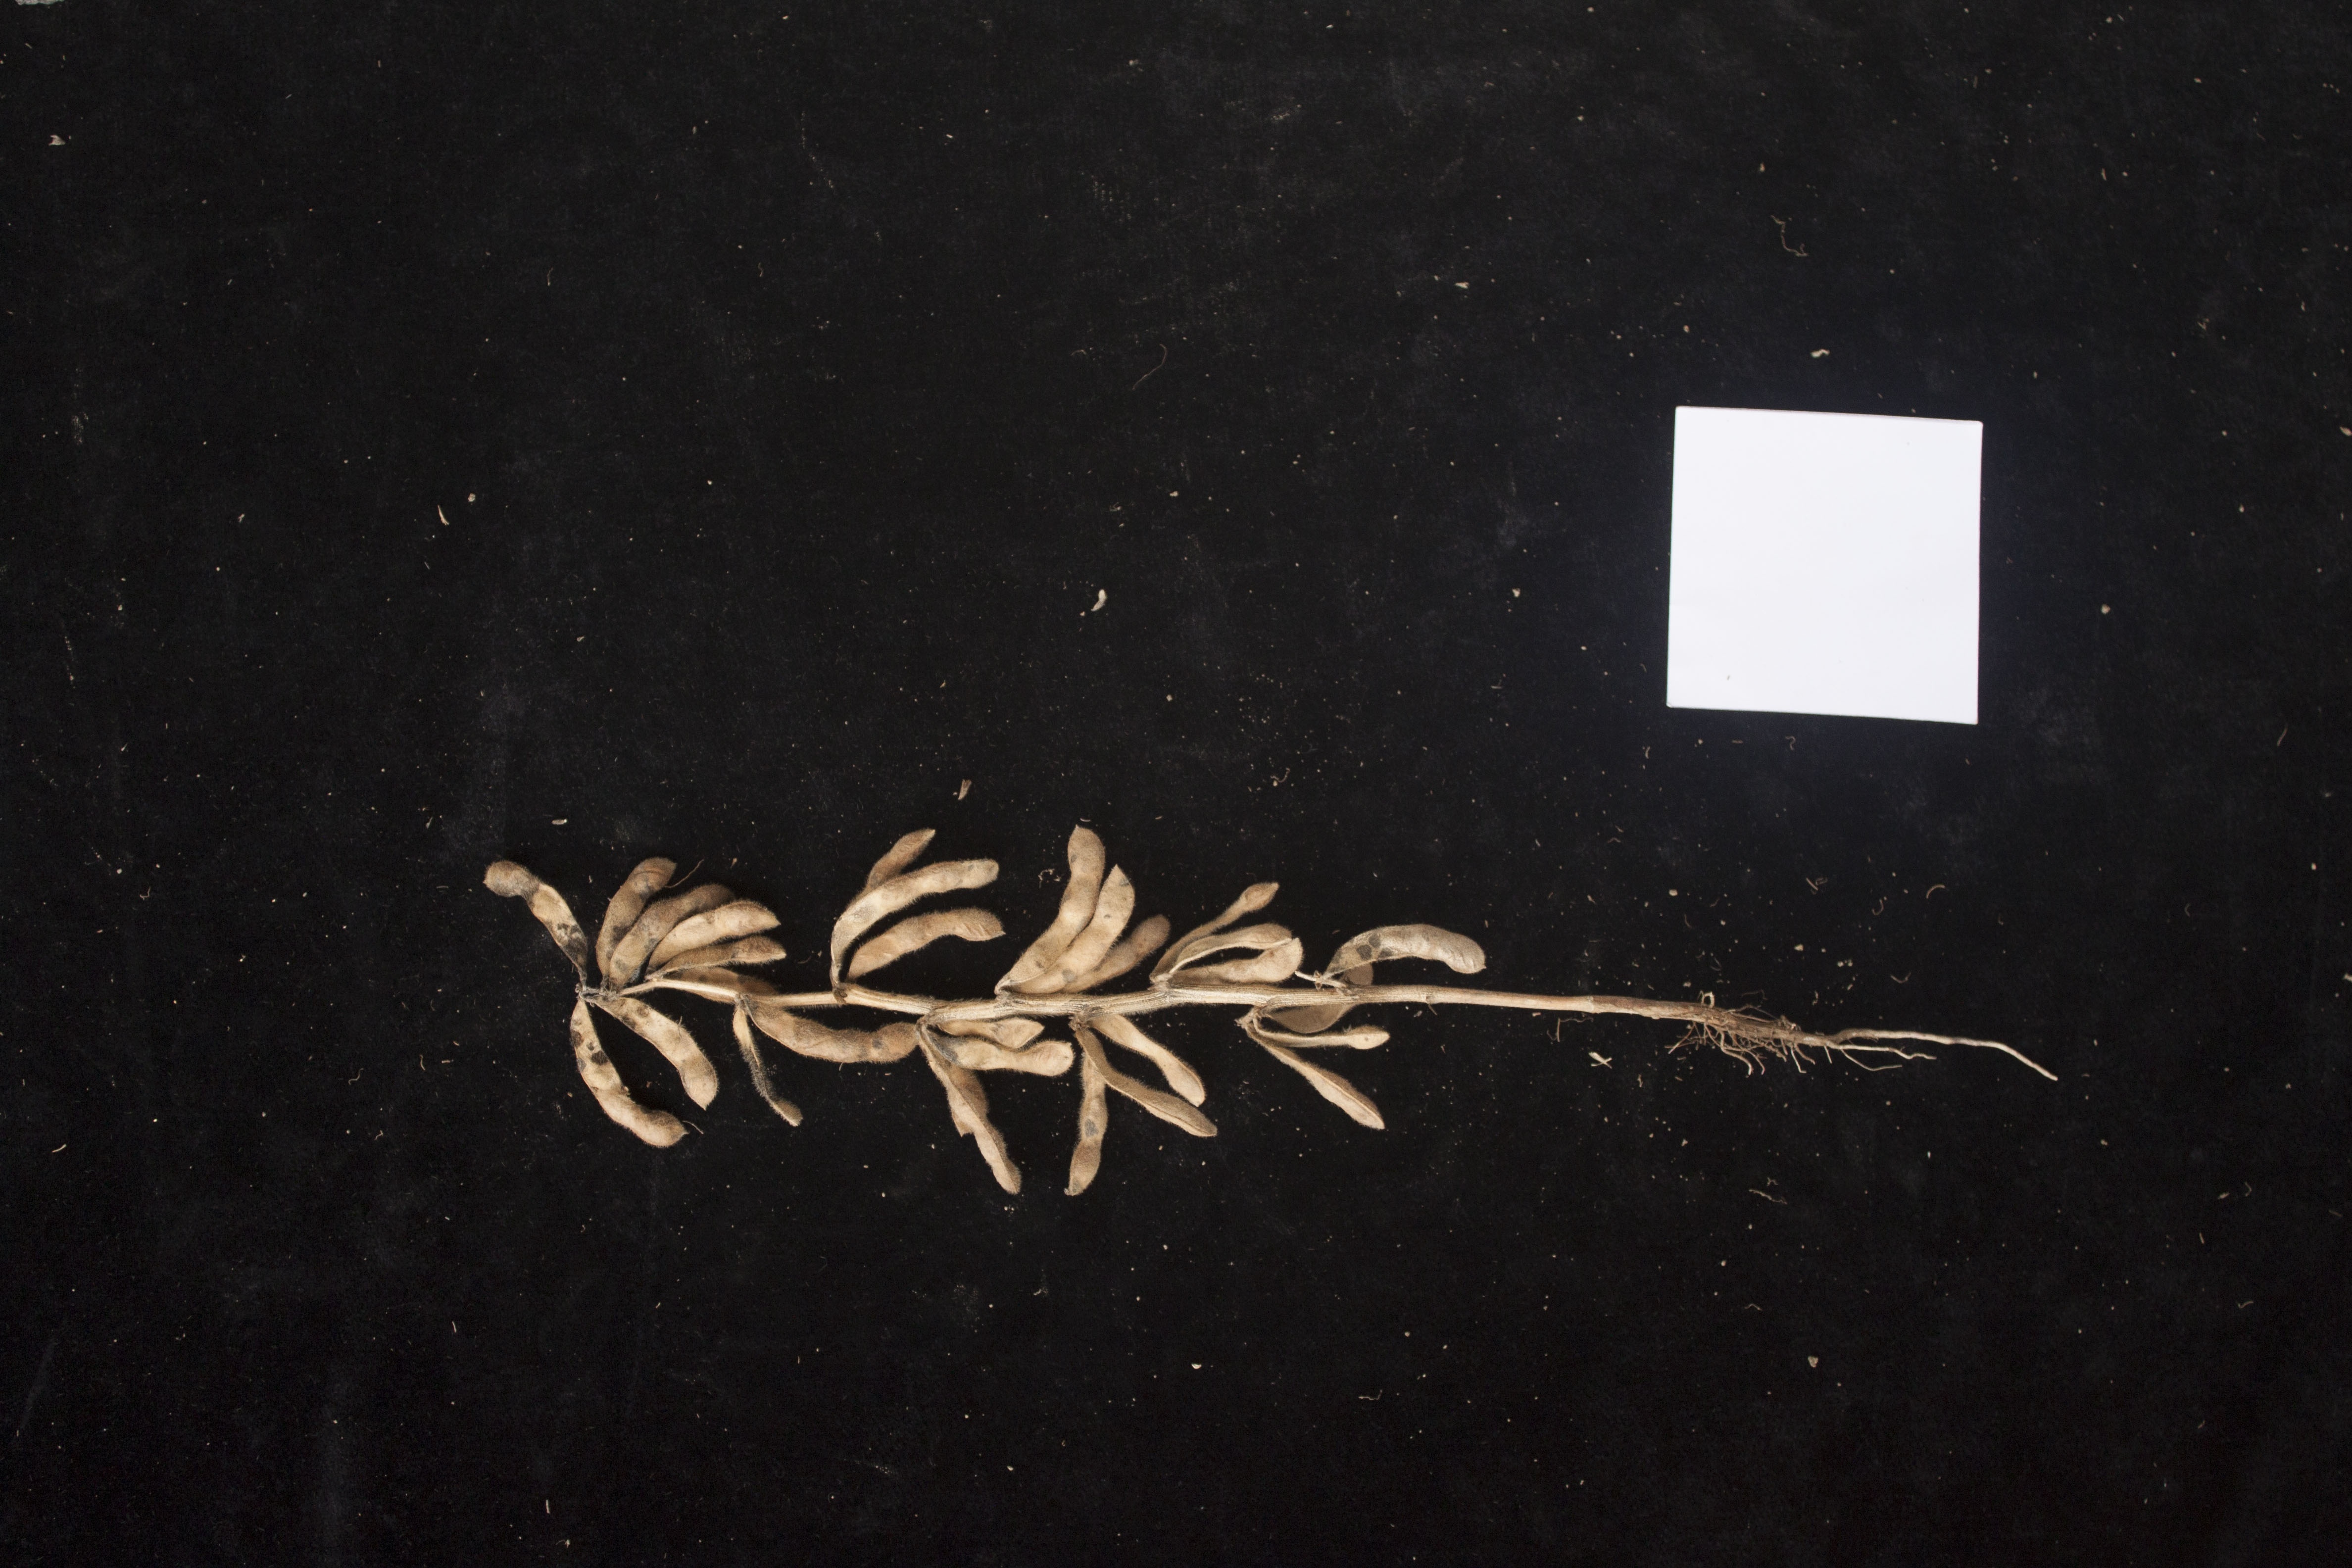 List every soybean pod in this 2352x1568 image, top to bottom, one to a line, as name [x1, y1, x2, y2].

soybean pod [1000, 826, 1104, 991]
soybean pod [863, 831, 933, 893]
soybean pod [830, 860, 1000, 990]
soybean pod [593, 860, 675, 978]
soybean pod [485, 862, 589, 987]
soybean pod [1018, 867, 1135, 997]
soybean pod [1156, 884, 1277, 973]
soybean pod [609, 887, 734, 994]
soybean pod [649, 902, 780, 970]
soybean pod [848, 912, 1003, 982]
soybean pod [1069, 915, 1170, 991]
soybean pod [1169, 925, 1290, 976]
soybean pod [1322, 926, 1485, 979]
soybean pod [1173, 939, 1301, 984]
soybean pod [647, 940, 784, 977]
soybean pod [740, 989, 922, 1066]
soybean pod [577, 995, 718, 1109]
soybean pod [569, 999, 686, 1147]
soybean pod [1089, 1013, 1207, 1109]
soybean pod [927, 1020, 1047, 1048]
soybean pod [1255, 1024, 1388, 1050]
soybean pod [1075, 1027, 1215, 1137]
soybean pod [924, 1029, 1073, 1078]
soybean pod [1246, 1031, 1385, 1131]
soybean pod [921, 1042, 1019, 1193]
soybean pod [1067, 1053, 1108, 1196]